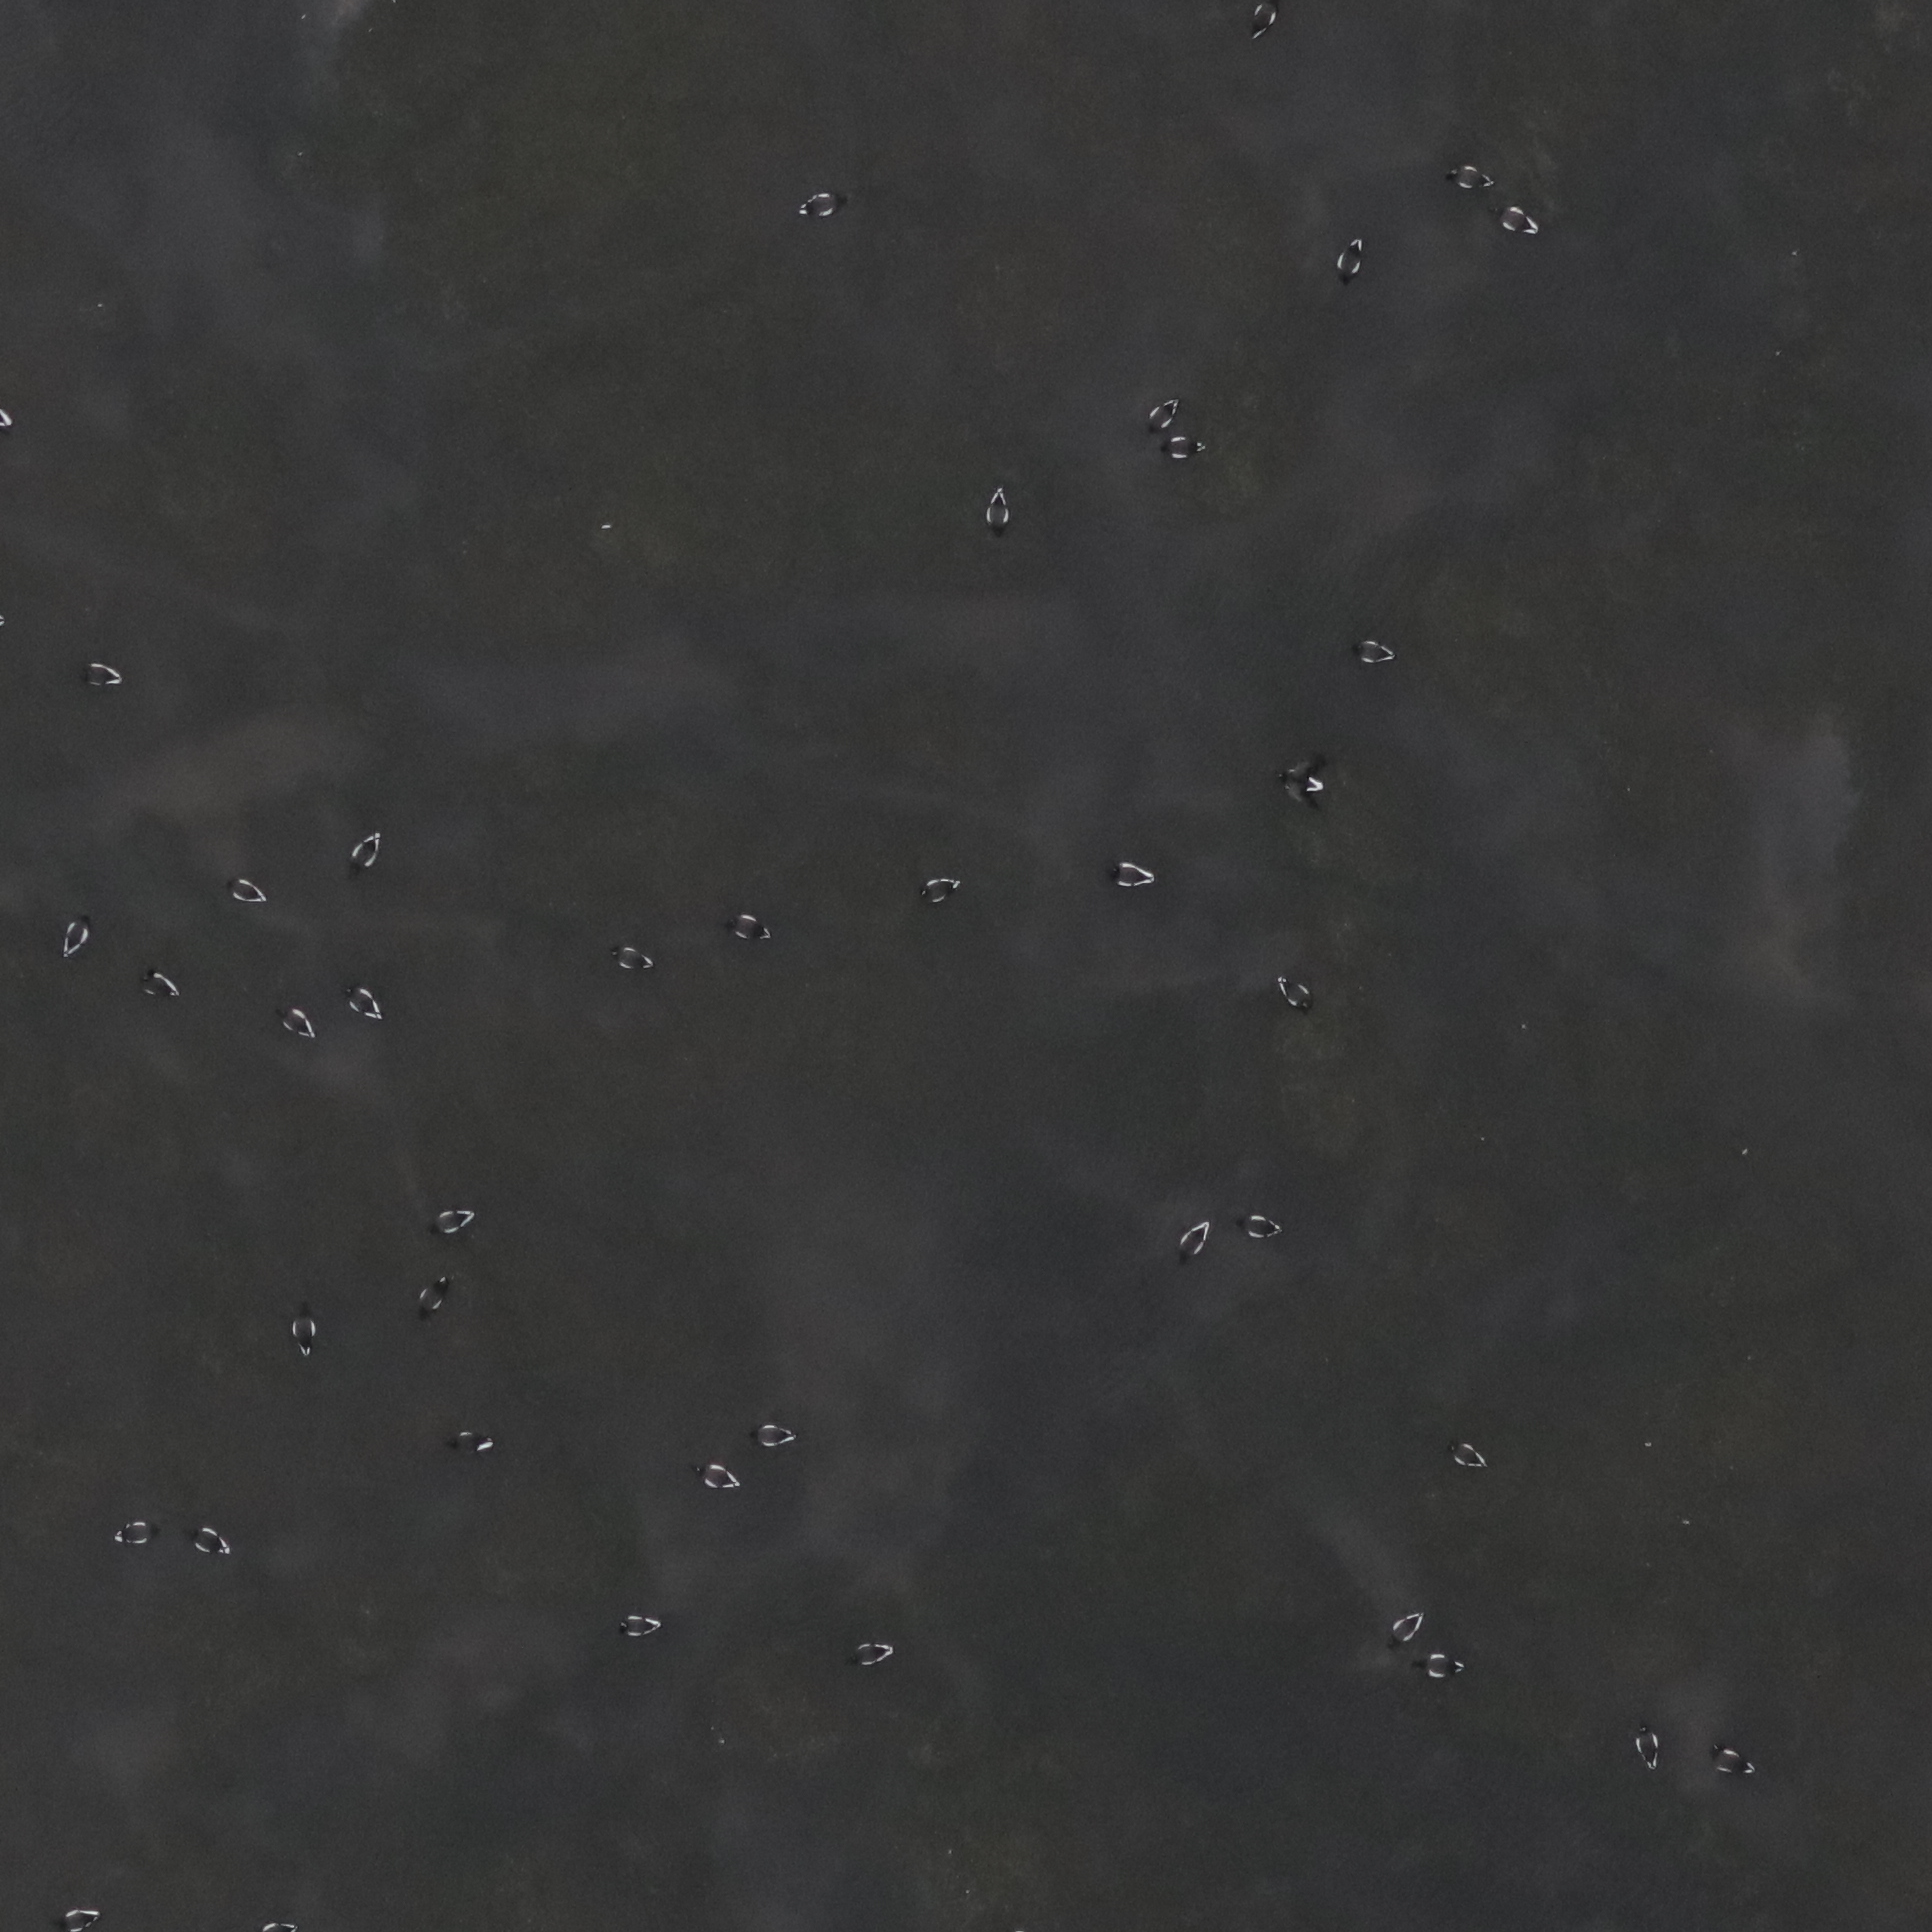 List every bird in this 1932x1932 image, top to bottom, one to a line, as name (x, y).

brant (1264, 17)
brant (1468, 177)
brant (821, 205)
brant (1514, 218)
brant (1351, 260)
brant (1164, 416)
brant (1184, 445)
brant (998, 513)
brant (1373, 652)
brant (101, 672)
brant (1303, 781)
brant (364, 853)
brant (1131, 875)
brant (939, 888)
brant (246, 890)
brant (747, 926)
brant (76, 936)
brant (631, 958)
brant (160, 983)
brant (1296, 995)
brant (362, 1002)
brant (297, 1021)
brant (449, 1222)
brant (1258, 1227)
brant (1194, 1241)
brant (431, 1299)
brant (304, 1332)
brant (772, 1436)
brant (465, 1437)
brant (1466, 1455)
brant (717, 1477)
brant (136, 1534)
brant (209, 1541)
brant (637, 1624)
brant (1408, 1629)
brant (868, 1656)
brant (1442, 1667)
brant (1648, 1748)
brant (1730, 1760)
brant (77, 1920)